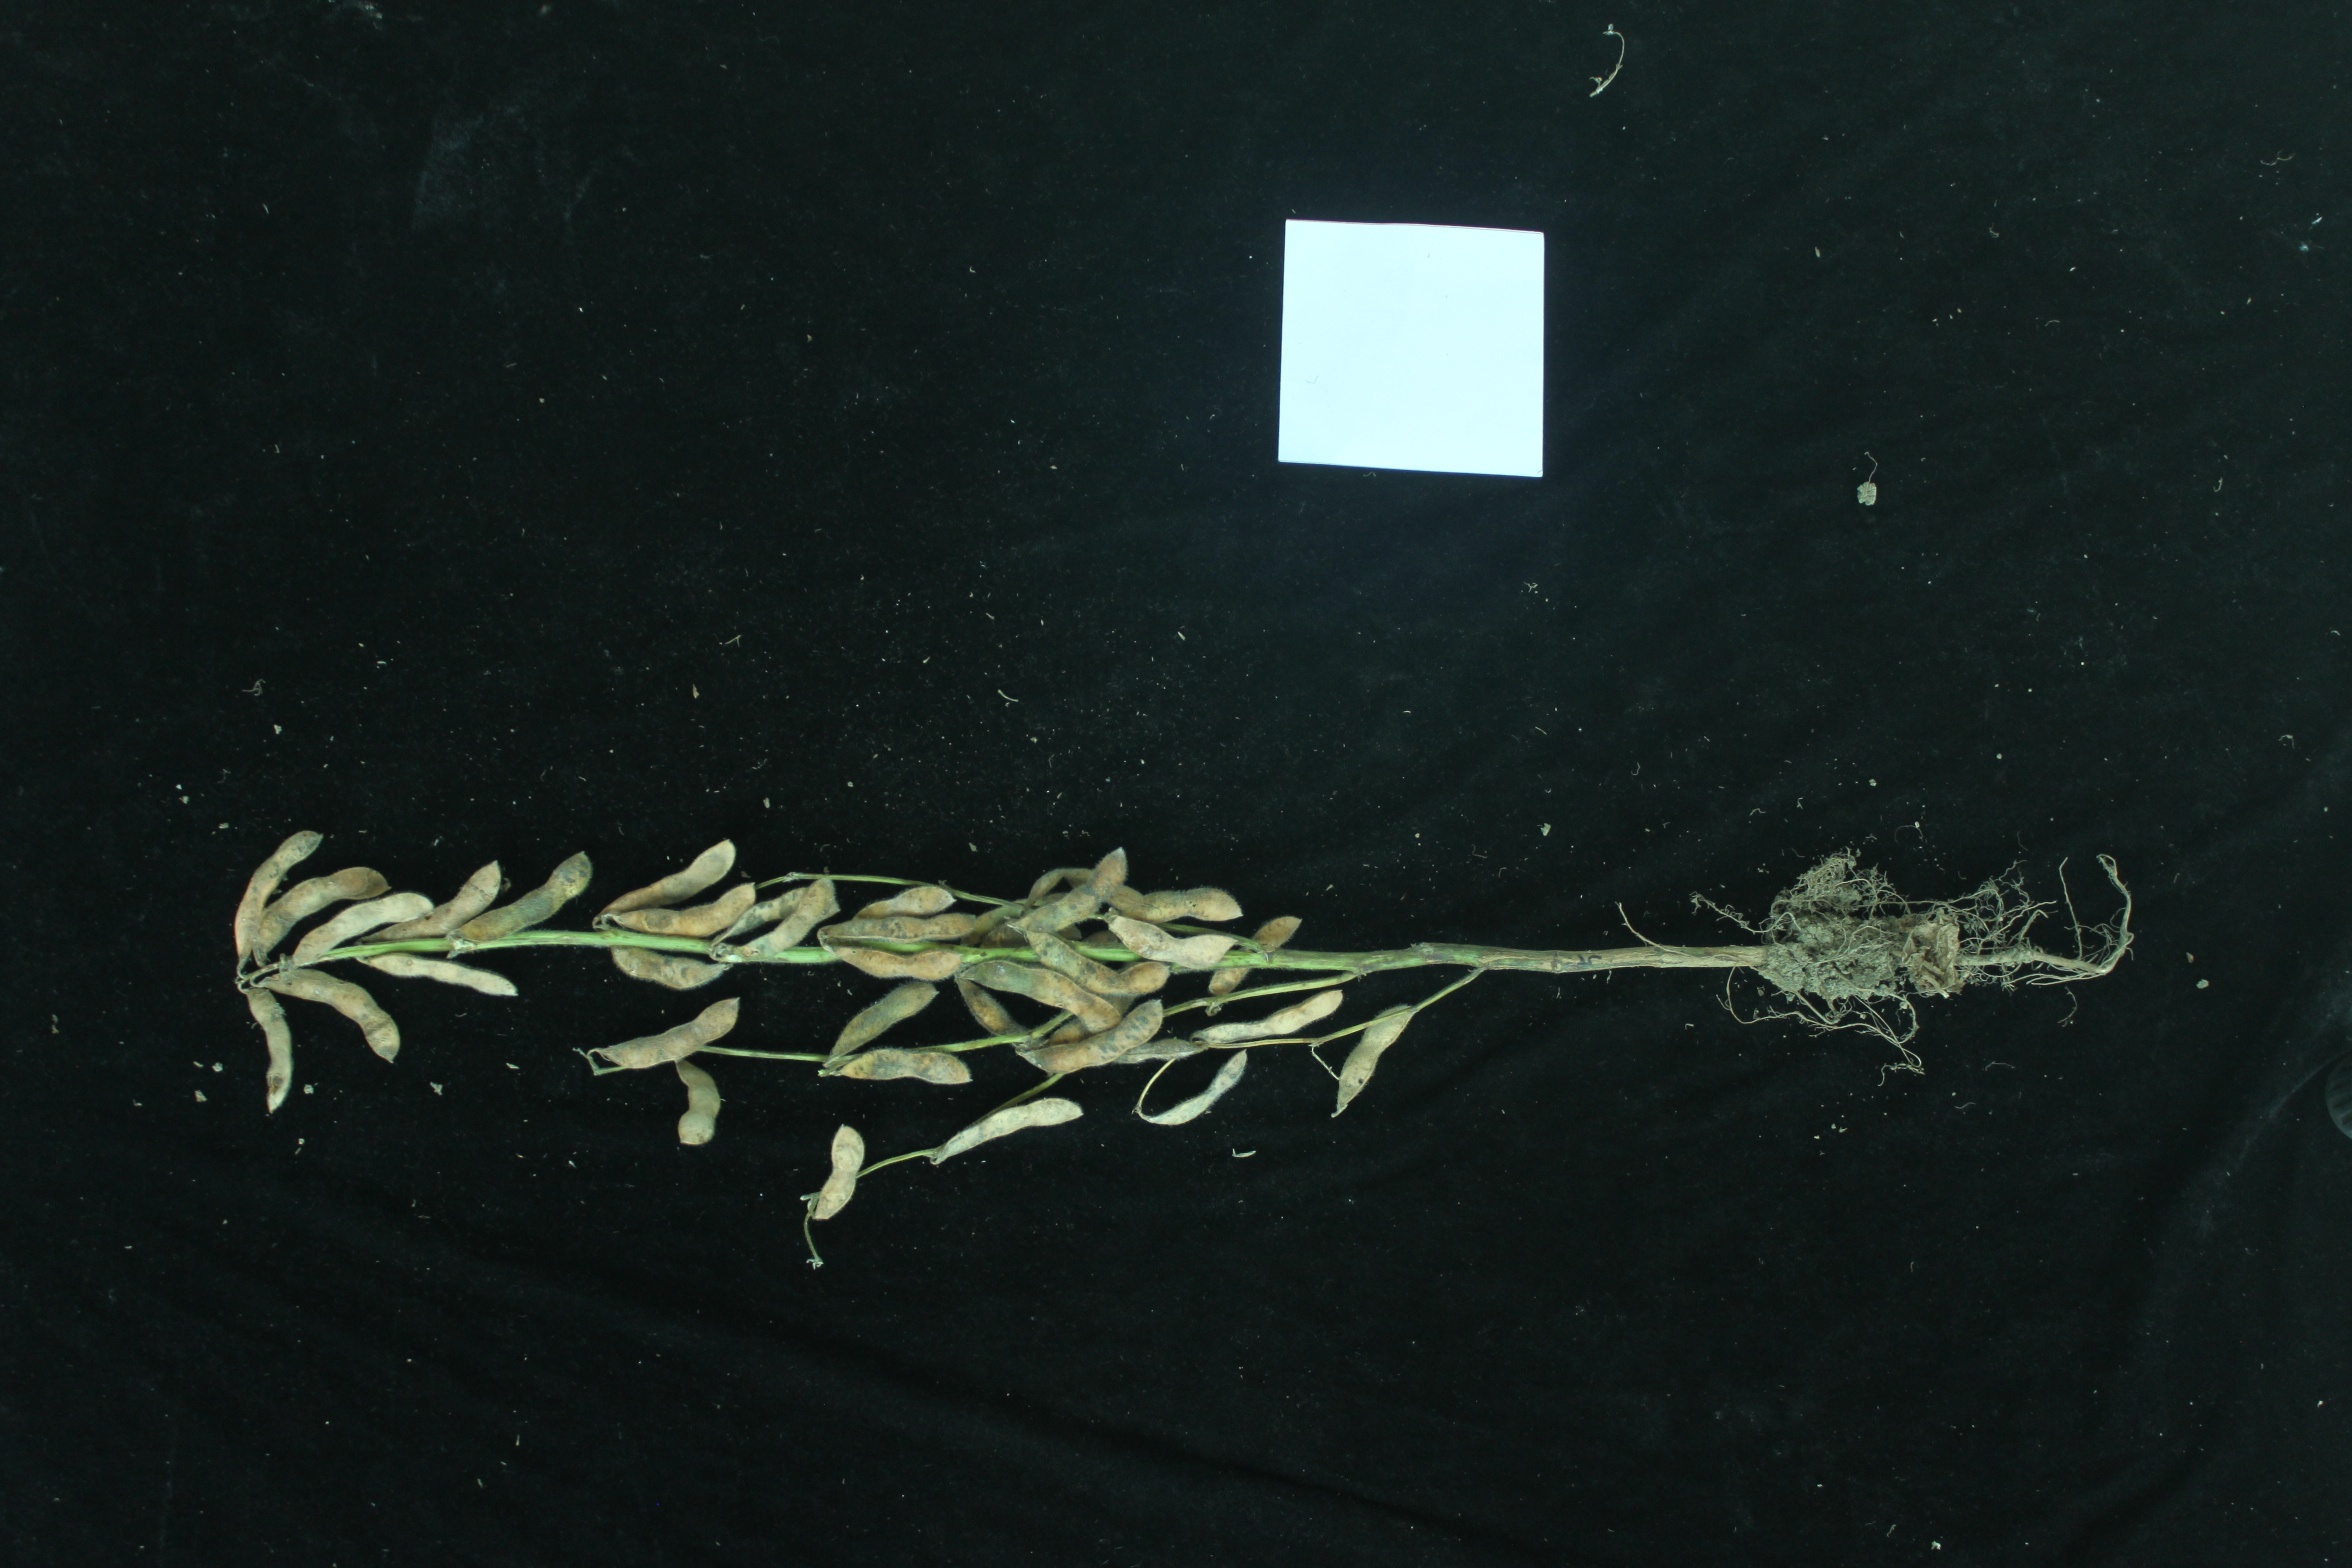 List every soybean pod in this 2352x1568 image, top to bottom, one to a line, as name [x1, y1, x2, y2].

soybean pod [233, 832, 321, 967]
soybean pod [600, 839, 733, 915]
soybean pod [1003, 848, 1126, 933]
soybean pod [454, 853, 590, 944]
soybean pod [361, 861, 500, 943]
soybean pod [253, 869, 386, 967]
soybean pod [1028, 870, 1243, 923]
soybean pod [729, 875, 832, 960]
soybean pod [611, 883, 755, 939]
soybean pod [854, 887, 955, 921]
soybean pod [715, 888, 839, 945]
soybean pod [273, 894, 434, 965]
soybean pod [818, 908, 1012, 943]
soybean pod [1096, 913, 1235, 976]
soybean pod [1210, 917, 1303, 996]
soybean pod [604, 927, 733, 988]
soybean pod [1024, 933, 1171, 996]
soybean pod [823, 946, 987, 983]
soybean pod [361, 955, 517, 997]
soybean pod [961, 960, 1121, 1034]
soybean pod [256, 971, 397, 1061]
soybean pod [954, 977, 1046, 1050]
soybean pod [825, 983, 940, 1066]
soybean pod [1189, 990, 1343, 1044]
soybean pod [248, 991, 291, 1113]
soybean pod [600, 999, 739, 1069]
soybean pod [1016, 999, 1163, 1073]
soybean pod [1337, 1006, 1415, 1115]
soybean pod [1114, 1037, 1197, 1062]
soybean pod [828, 1050, 972, 1085]
soybean pod [1139, 1052, 1247, 1127]
soybean pod [675, 1063, 719, 1146]
soybean pod [934, 1098, 1083, 1165]
soybean pod [811, 1123, 864, 1219]